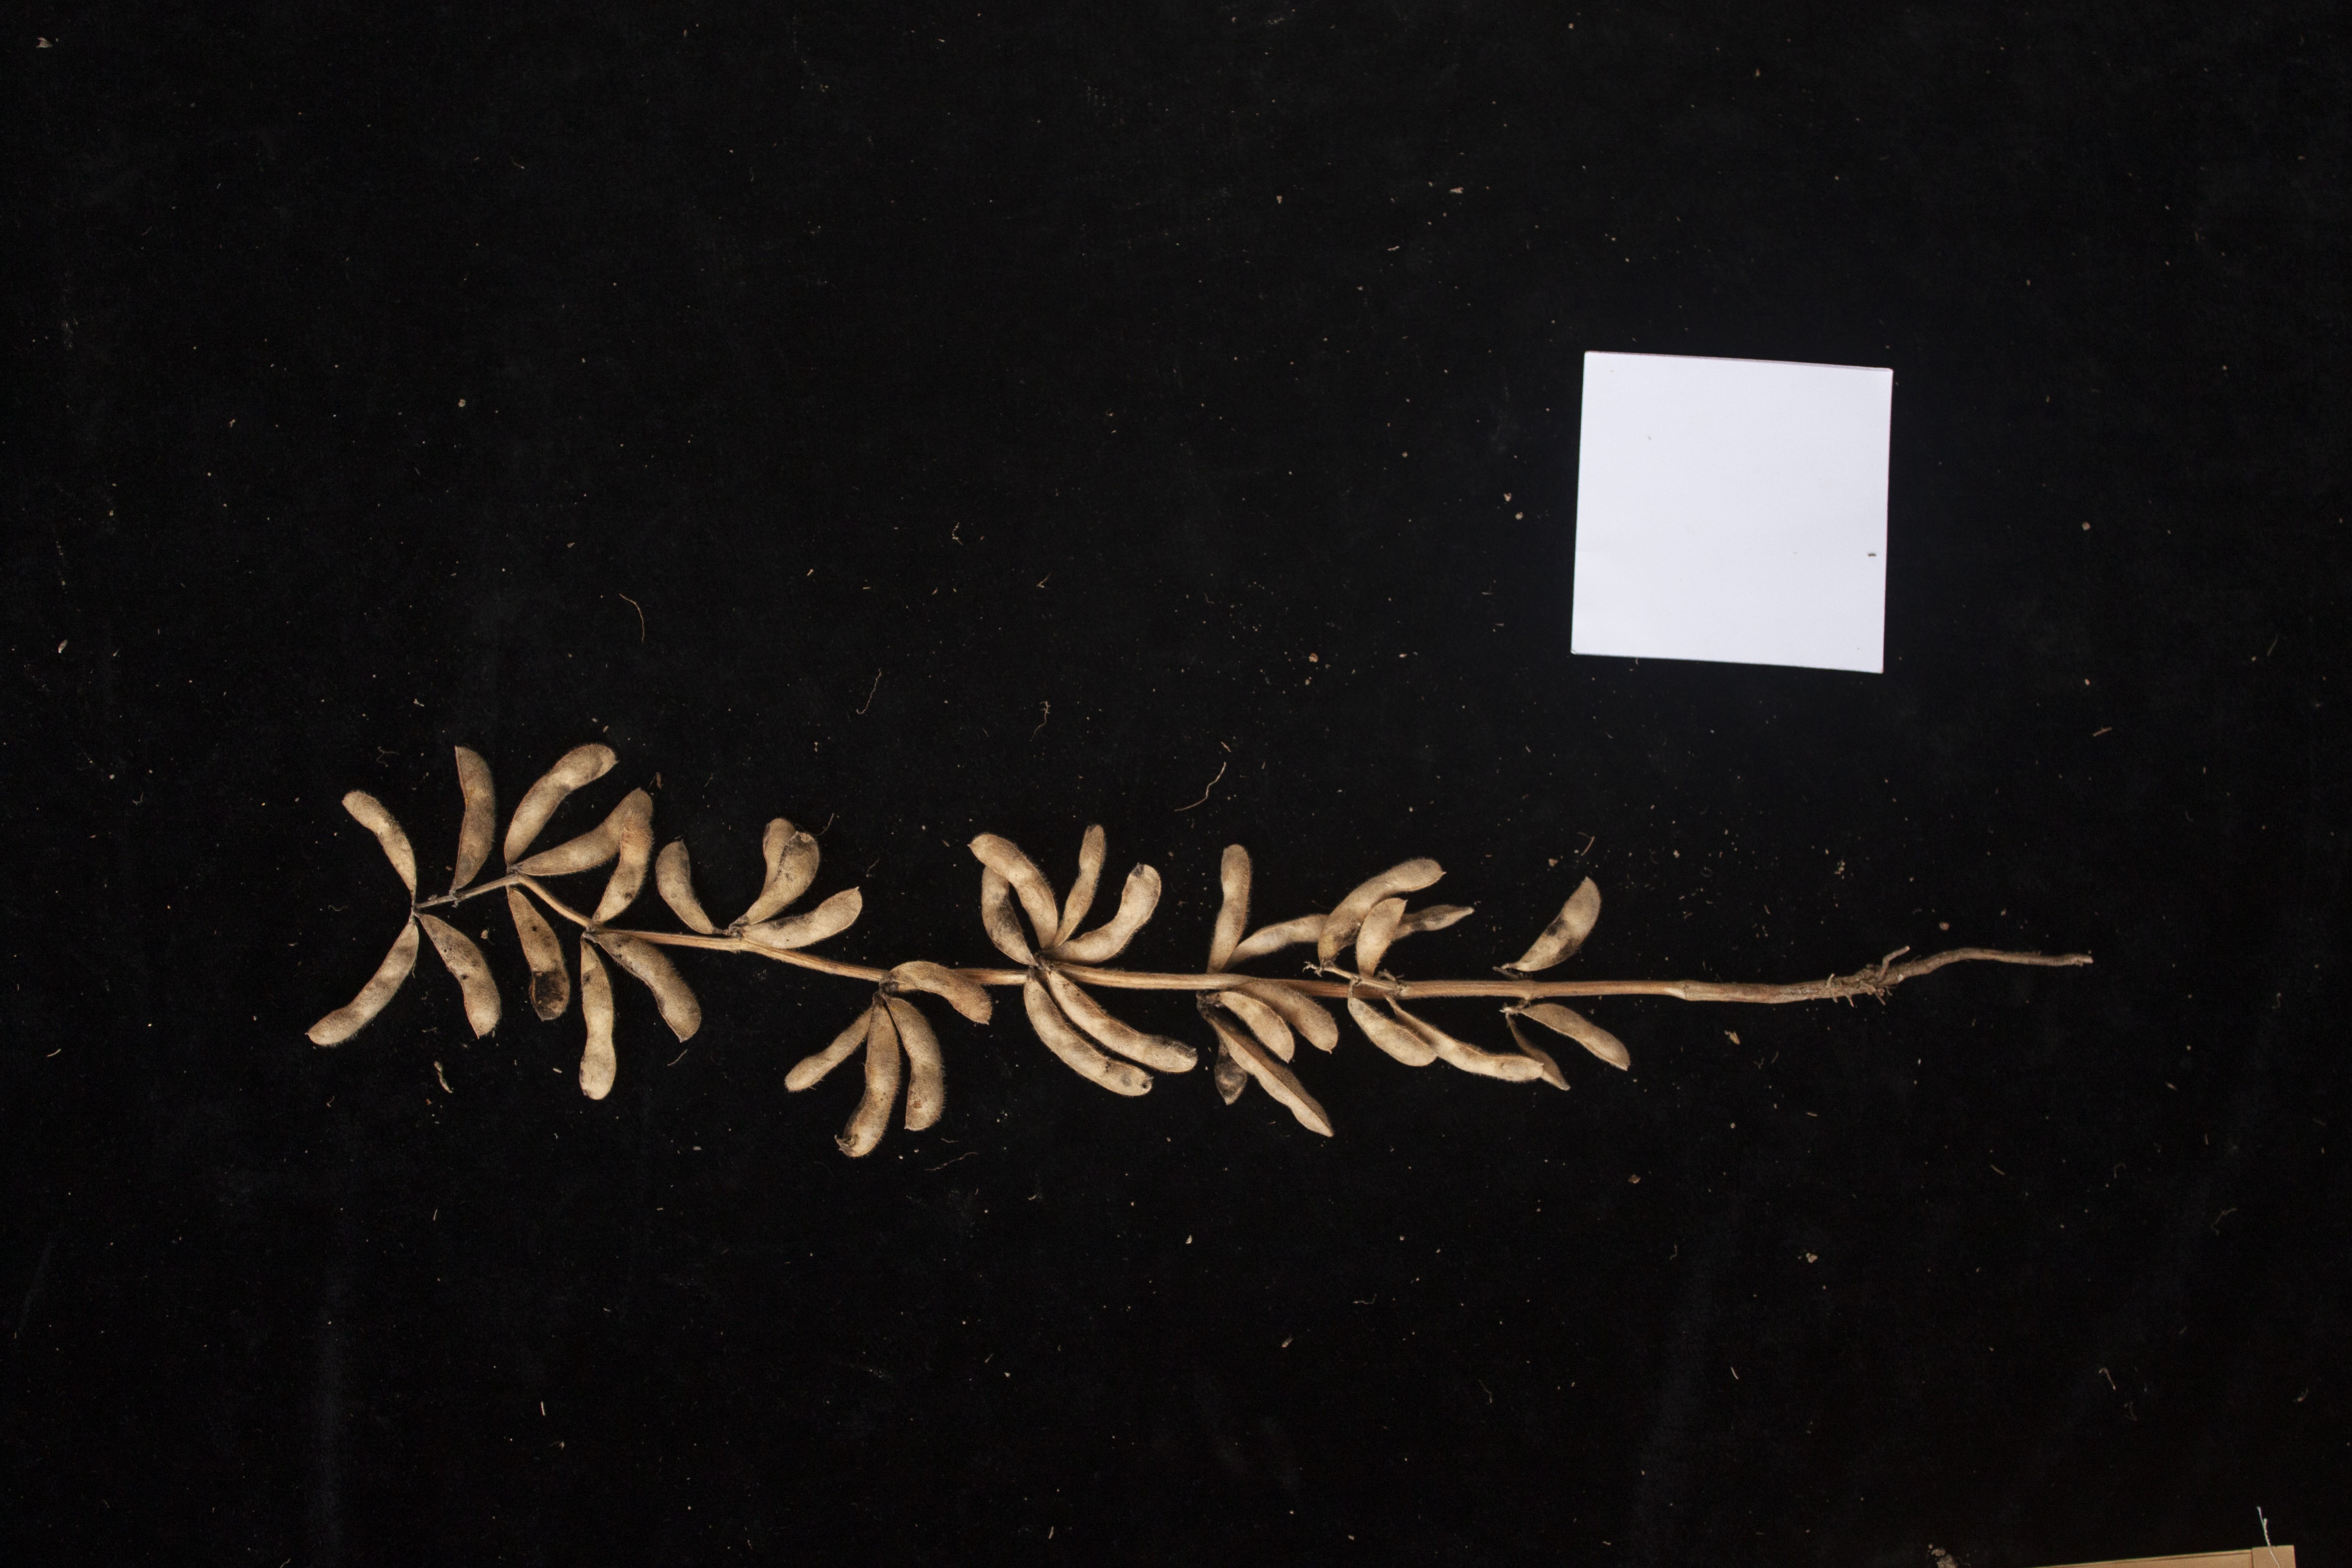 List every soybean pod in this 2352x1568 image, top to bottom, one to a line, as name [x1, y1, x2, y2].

soybean pod [452, 747, 493, 895]
soybean pod [506, 748, 616, 861]
soybean pod [512, 792, 647, 877]
soybean pod [343, 793, 414, 906]
soybean pod [591, 812, 650, 929]
soybean pod [1055, 829, 1103, 948]
soybean pod [969, 833, 1060, 948]
soybean pod [740, 834, 818, 925]
soybean pod [656, 842, 715, 933]
soybean pod [1205, 847, 1250, 971]
soybean pod [1317, 859, 1441, 970]
soybean pod [1057, 866, 1161, 964]
soybean pod [980, 869, 1035, 967]
soybean pod [1516, 881, 1603, 973]
soybean pod [744, 889, 864, 951]
soybean pod [509, 891, 570, 1022]
soybean pod [1357, 898, 1405, 982]
soybean pod [1391, 907, 1470, 941]
soybean pod [415, 915, 501, 1040]
soybean pod [1233, 915, 1330, 962]
soybean pod [306, 919, 420, 1048]
soybean pod [596, 938, 698, 1039]
soybean pod [579, 944, 618, 1098]
soybean pod [887, 964, 993, 1023]
soybean pod [1045, 971, 1197, 1075]
soybean pod [1026, 972, 1150, 1095]
soybean pod [1236, 983, 1338, 1053]
soybean pod [1208, 992, 1297, 1063]
soybean pod [1346, 996, 1435, 1069]
soybean pod [885, 1002, 943, 1132]
soybean pod [1393, 1004, 1542, 1083]
soybean pod [1521, 1005, 1632, 1071]
soybean pod [846, 1007, 898, 1158]
soybean pod [784, 1010, 873, 1090]
soybean pod [1211, 1023, 1328, 1136]
soybean pod [1510, 1029, 1569, 1092]